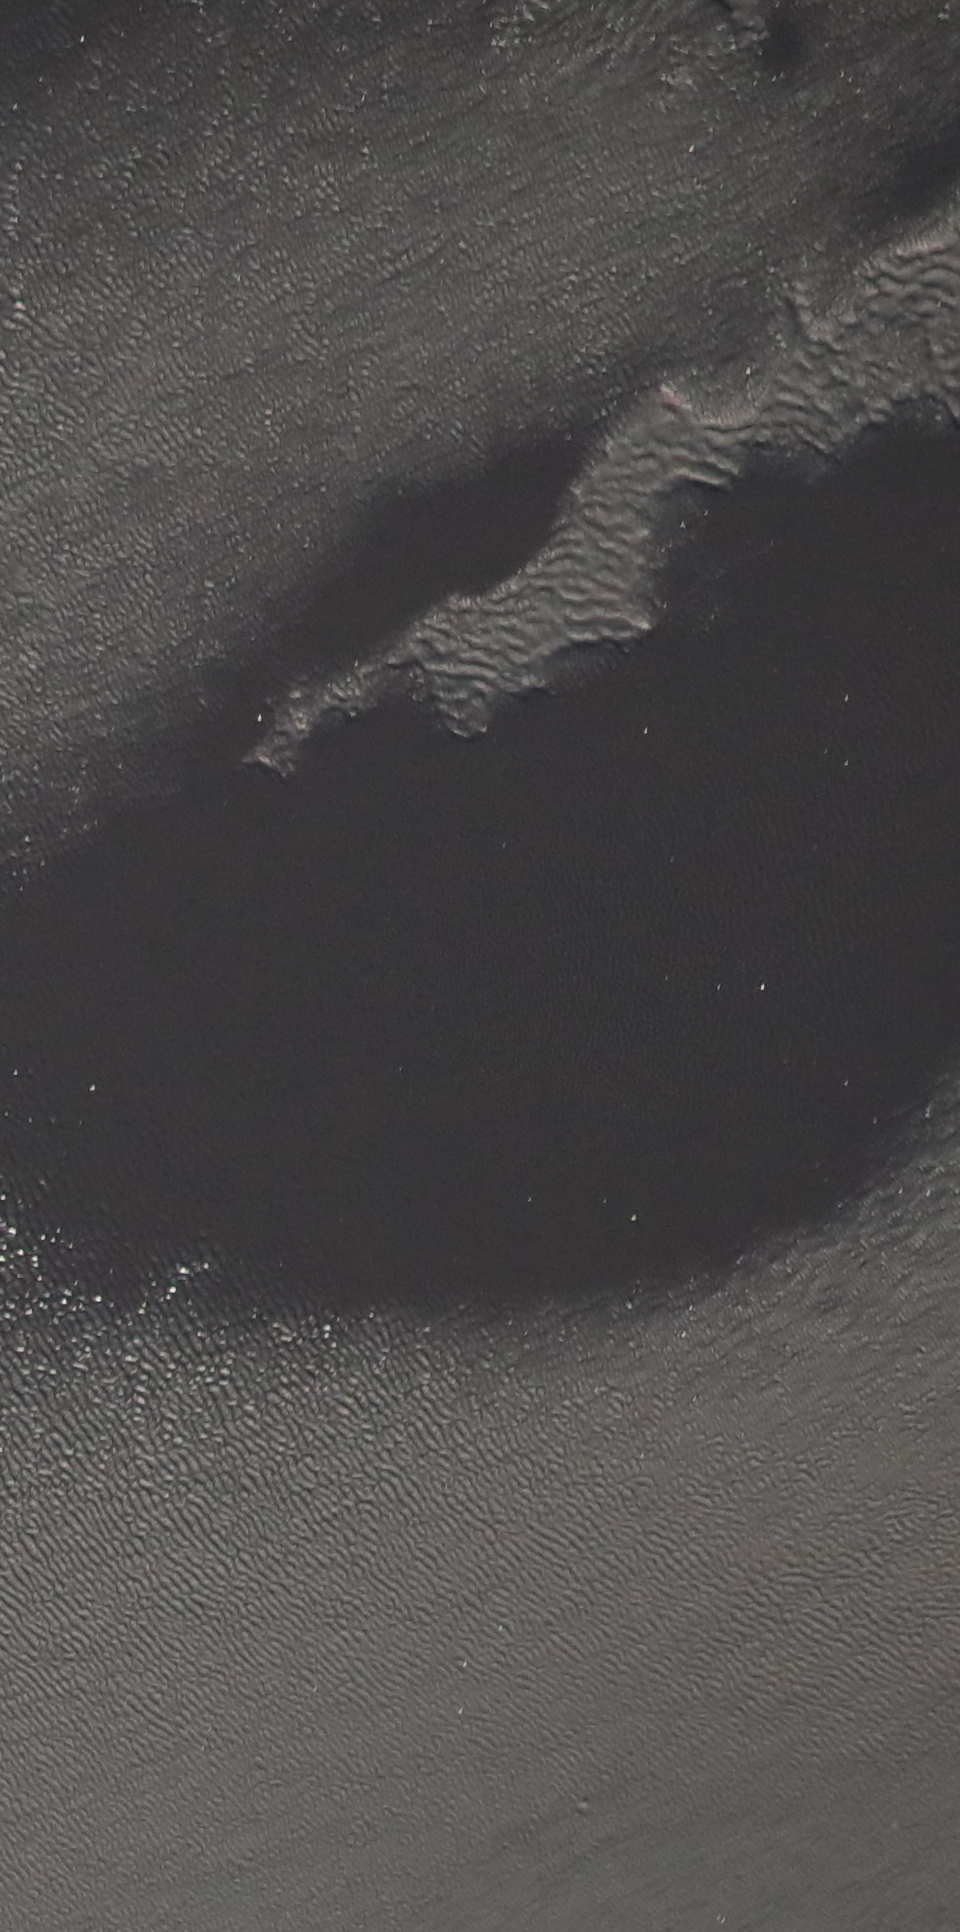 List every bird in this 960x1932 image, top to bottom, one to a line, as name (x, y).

None